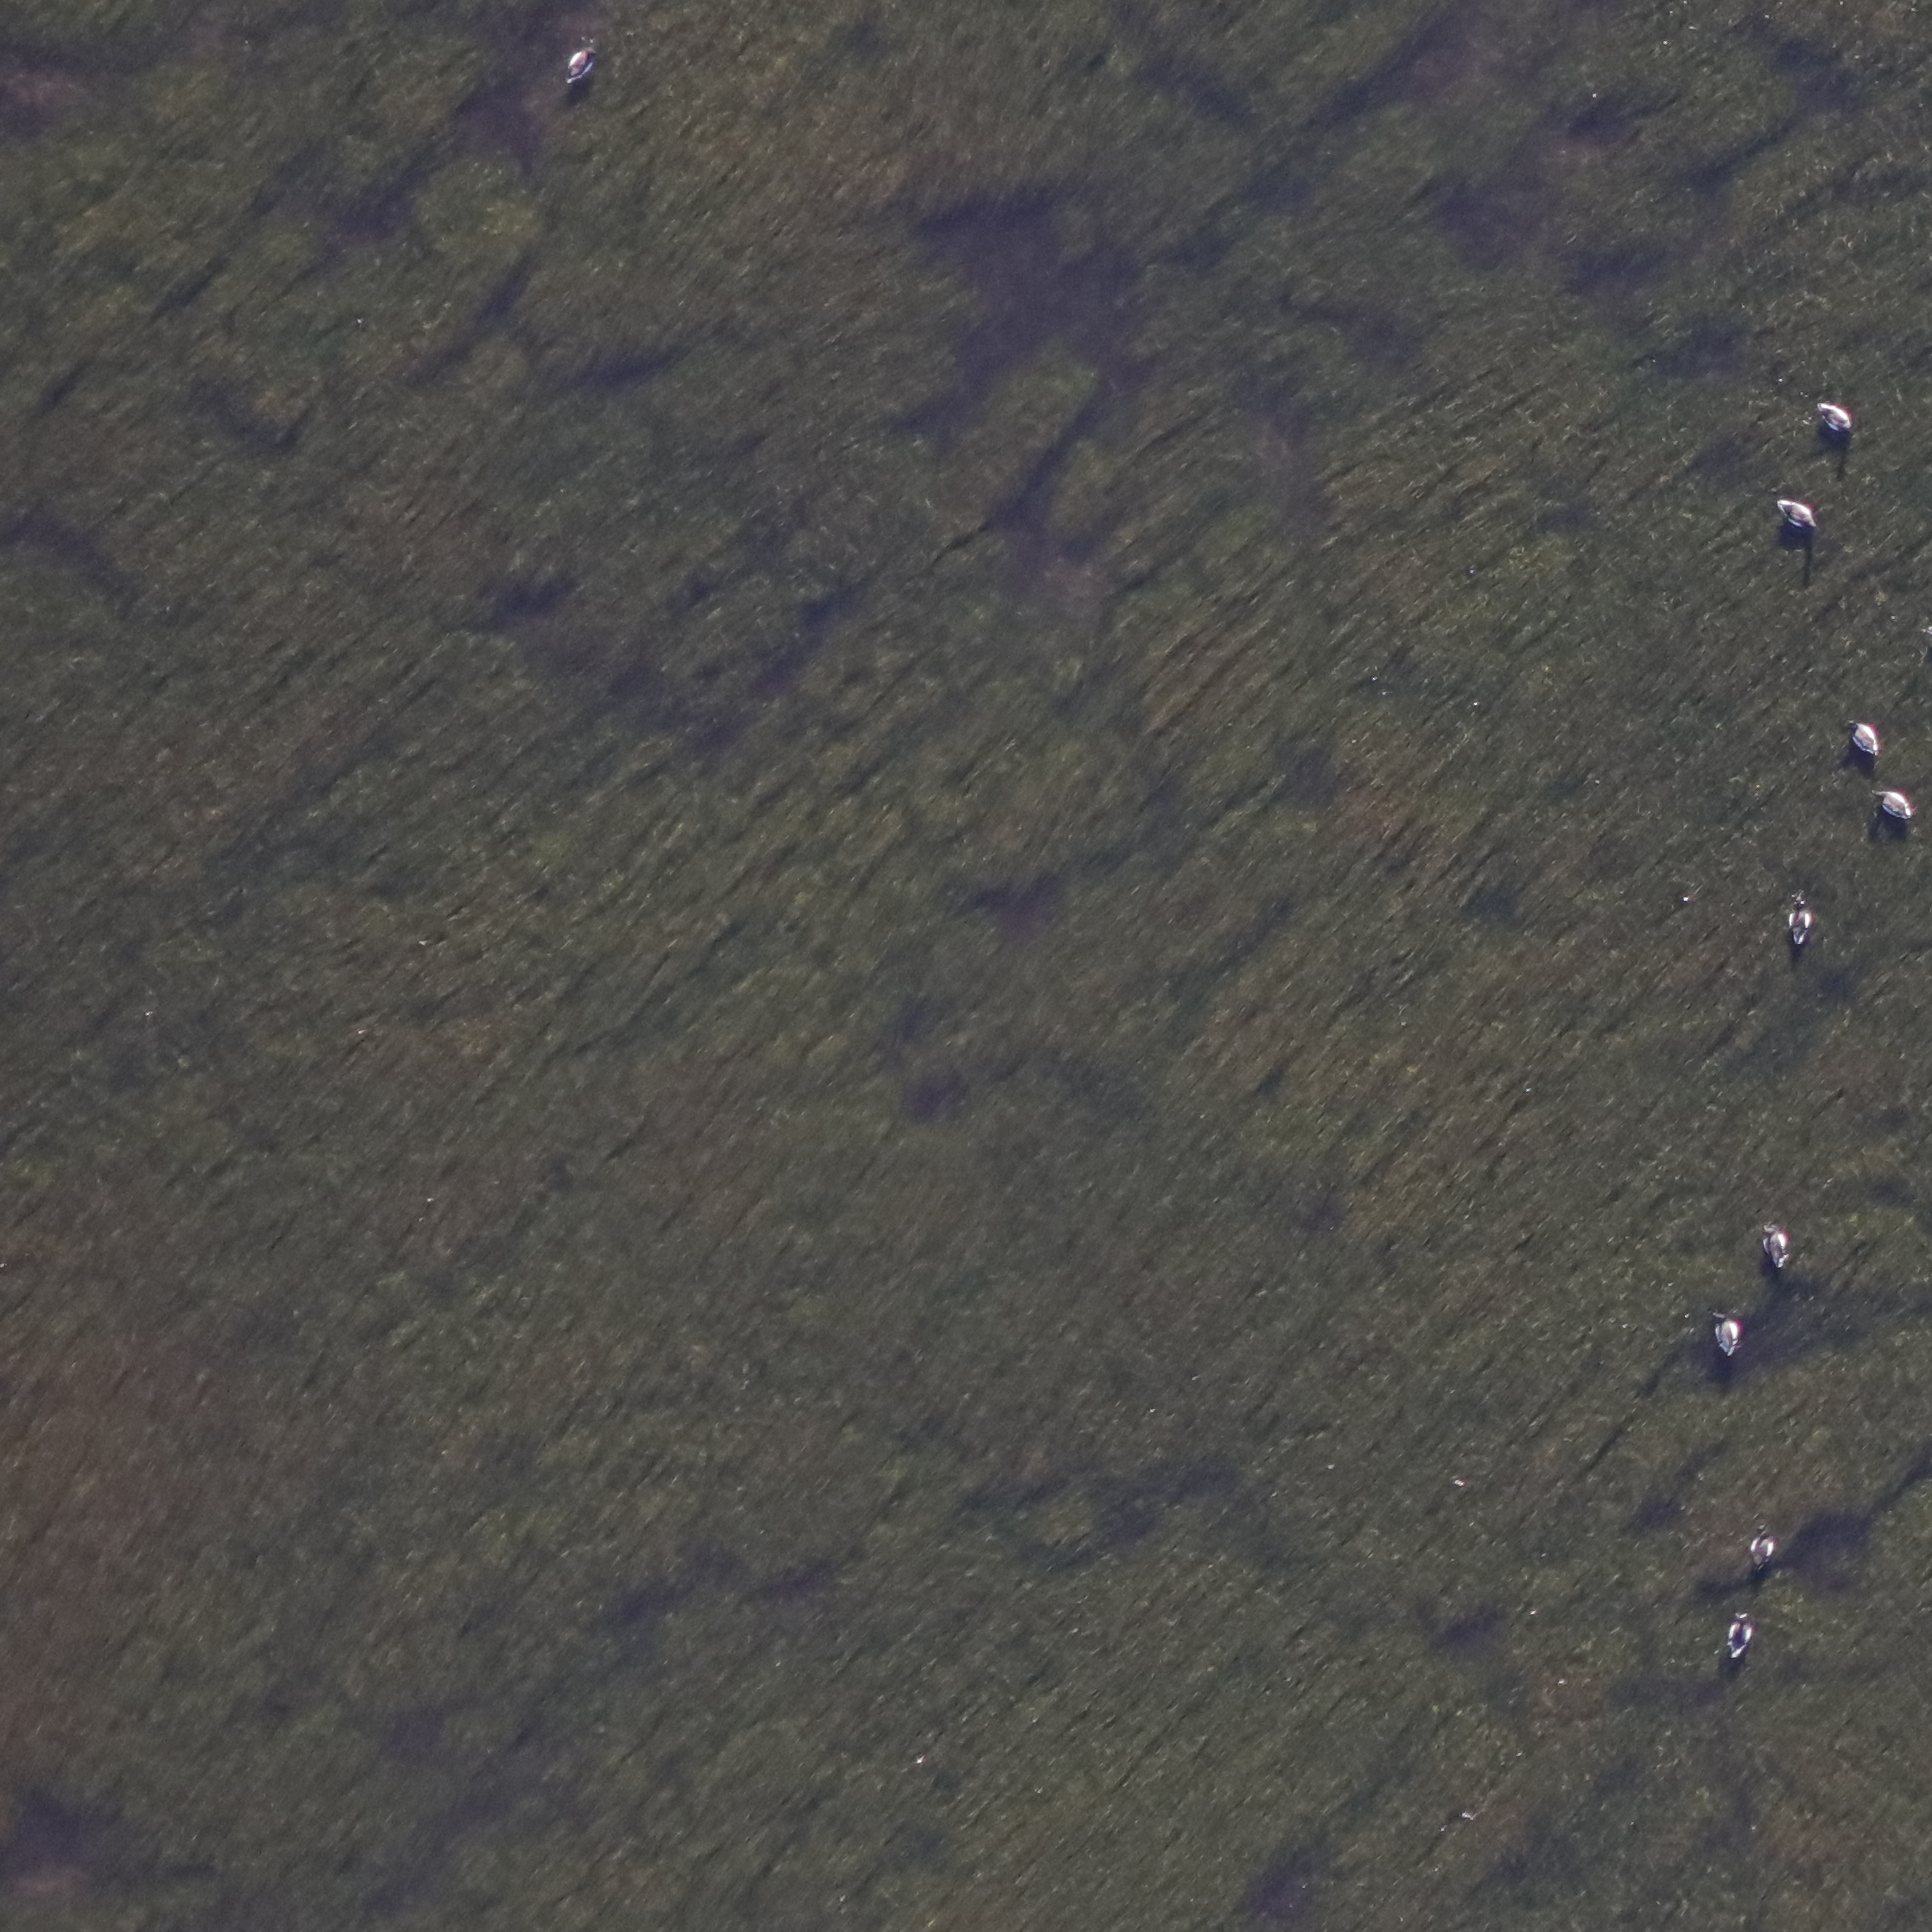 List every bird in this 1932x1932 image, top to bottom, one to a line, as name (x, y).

brant (581, 66)
brant (1836, 420)
brant (1798, 513)
brant (1865, 740)
brant (1895, 804)
brant (1799, 923)
brant (1774, 1246)
brant (1727, 1332)
brant (1764, 1550)
brant (1740, 1634)